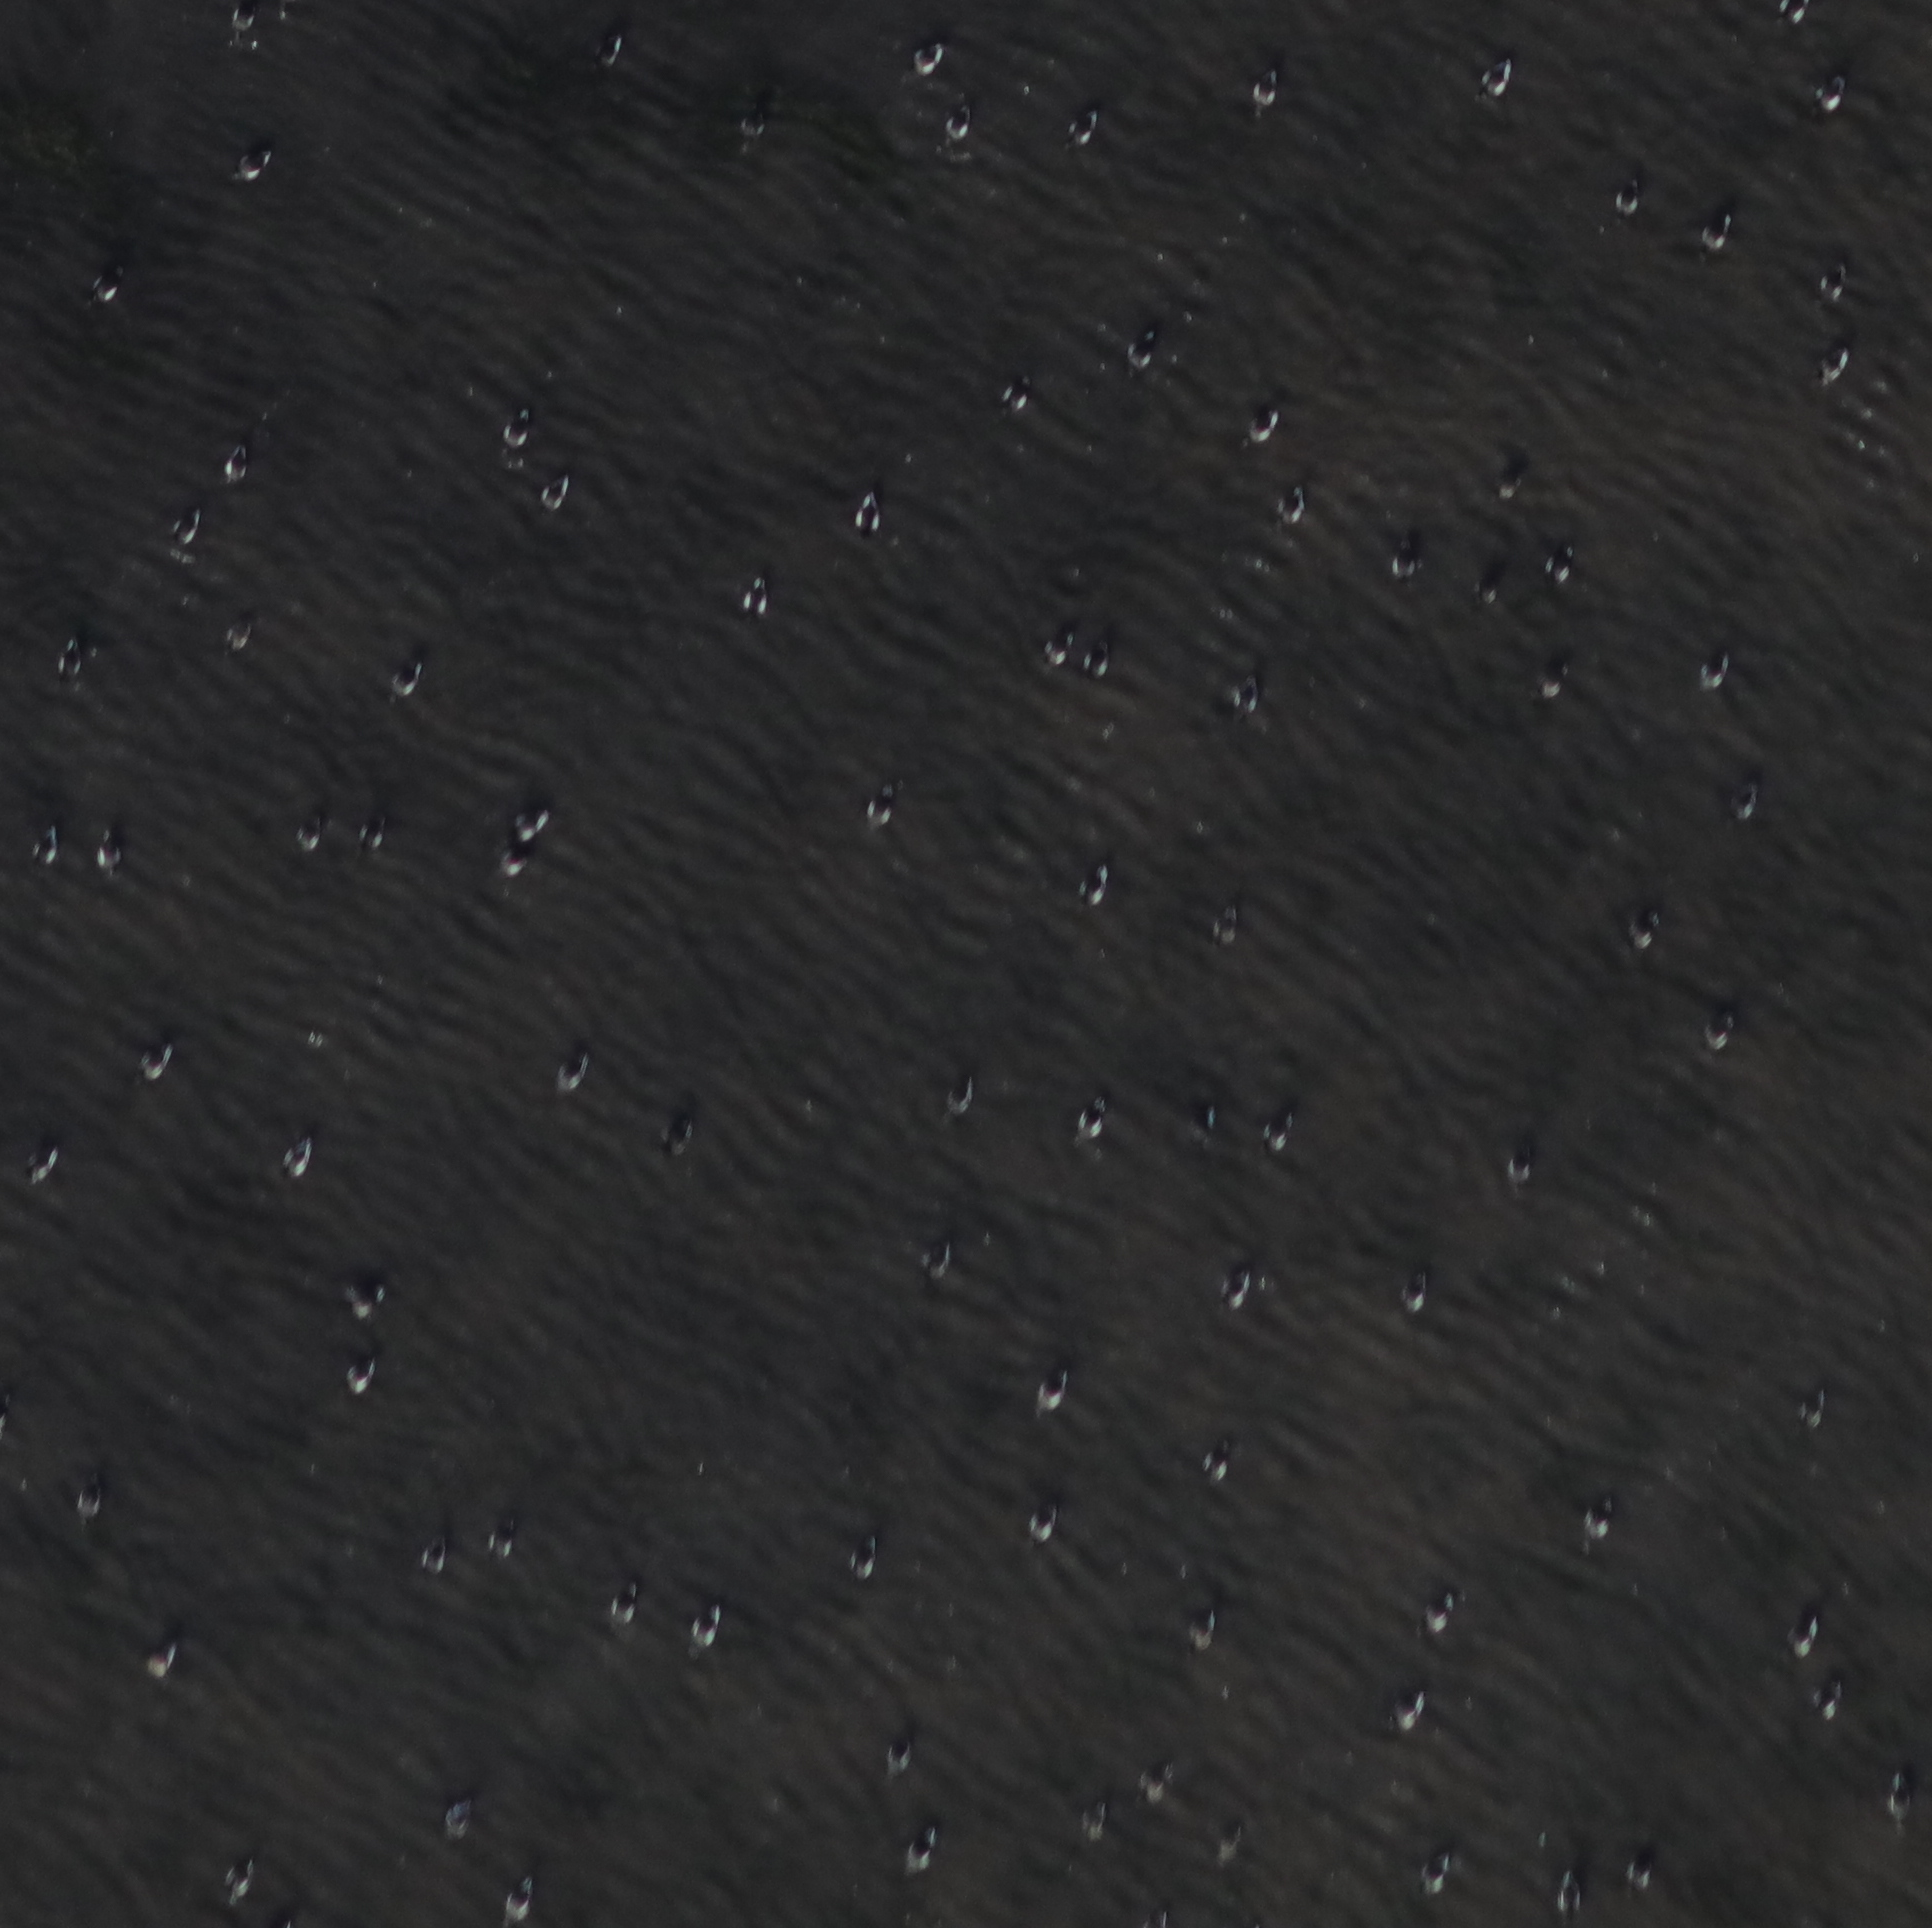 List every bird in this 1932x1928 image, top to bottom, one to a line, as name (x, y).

brant (1793, 4)
brant (241, 18)
brant (617, 48)
brant (921, 66)
brant (1493, 80)
brant (1263, 90)
brant (1826, 93)
brant (954, 122)
brant (751, 127)
brant (1083, 127)
brant (249, 163)
brant (1626, 202)
brant (1715, 234)
brant (1835, 281)
brant (104, 285)
brant (1139, 356)
brant (1835, 372)
brant (1016, 399)
brant (1267, 420)
brant (515, 432)
brant (238, 463)
brant (1500, 487)
brant (556, 494)
brant (1292, 509)
brant (869, 516)
brant (185, 534)
brant (1406, 570)
brant (1556, 575)
brant (1491, 595)
brant (754, 598)
brant (236, 634)
brant (1057, 651)
brant (1097, 659)
brant (75, 660)
brant (1719, 675)
brant (403, 682)
brant (1554, 694)
brant (1246, 700)
brant (1740, 806)
brant (879, 809)
brant (531, 822)
brant (311, 832)
brant (374, 837)
brant (45, 849)
brant (109, 853)
brant (511, 865)
brant (1093, 883)
brant (1214, 929)
brant (1640, 931)
brant (1722, 1030)
brant (157, 1064)
brant (569, 1074)
brant (961, 1102)
brant (1092, 1121)
brant (1276, 1134)
brant (674, 1142)
brant (291, 1159)
emperor goose (39, 1167)
brant (1519, 1170)
brant (936, 1271)
brant (1235, 1288)
brant (359, 1293)
brant (1415, 1294)
brant (361, 1375)
brant (1054, 1391)
brant (1810, 1414)
brant (1215, 1465)
brant (91, 1501)
brant (1597, 1521)
brant (1036, 1522)
brant (507, 1540)
brant (435, 1557)
brant (868, 1561)
brant (622, 1609)
brant (1440, 1609)
brant (1207, 1622)
brant (704, 1632)
brant (1810, 1638)
brant (168, 1652)
brant (1830, 1700)
brant (1415, 1708)
brant (900, 1756)
brant (1154, 1783)
brant (1900, 1796)
brant (456, 1813)
brant (1093, 1823)
brant (1222, 1833)
brant (921, 1849)
brant (1639, 1870)
brant (1435, 1873)
brant (237, 1883)
brant (1568, 1897)
brant (518, 1903)